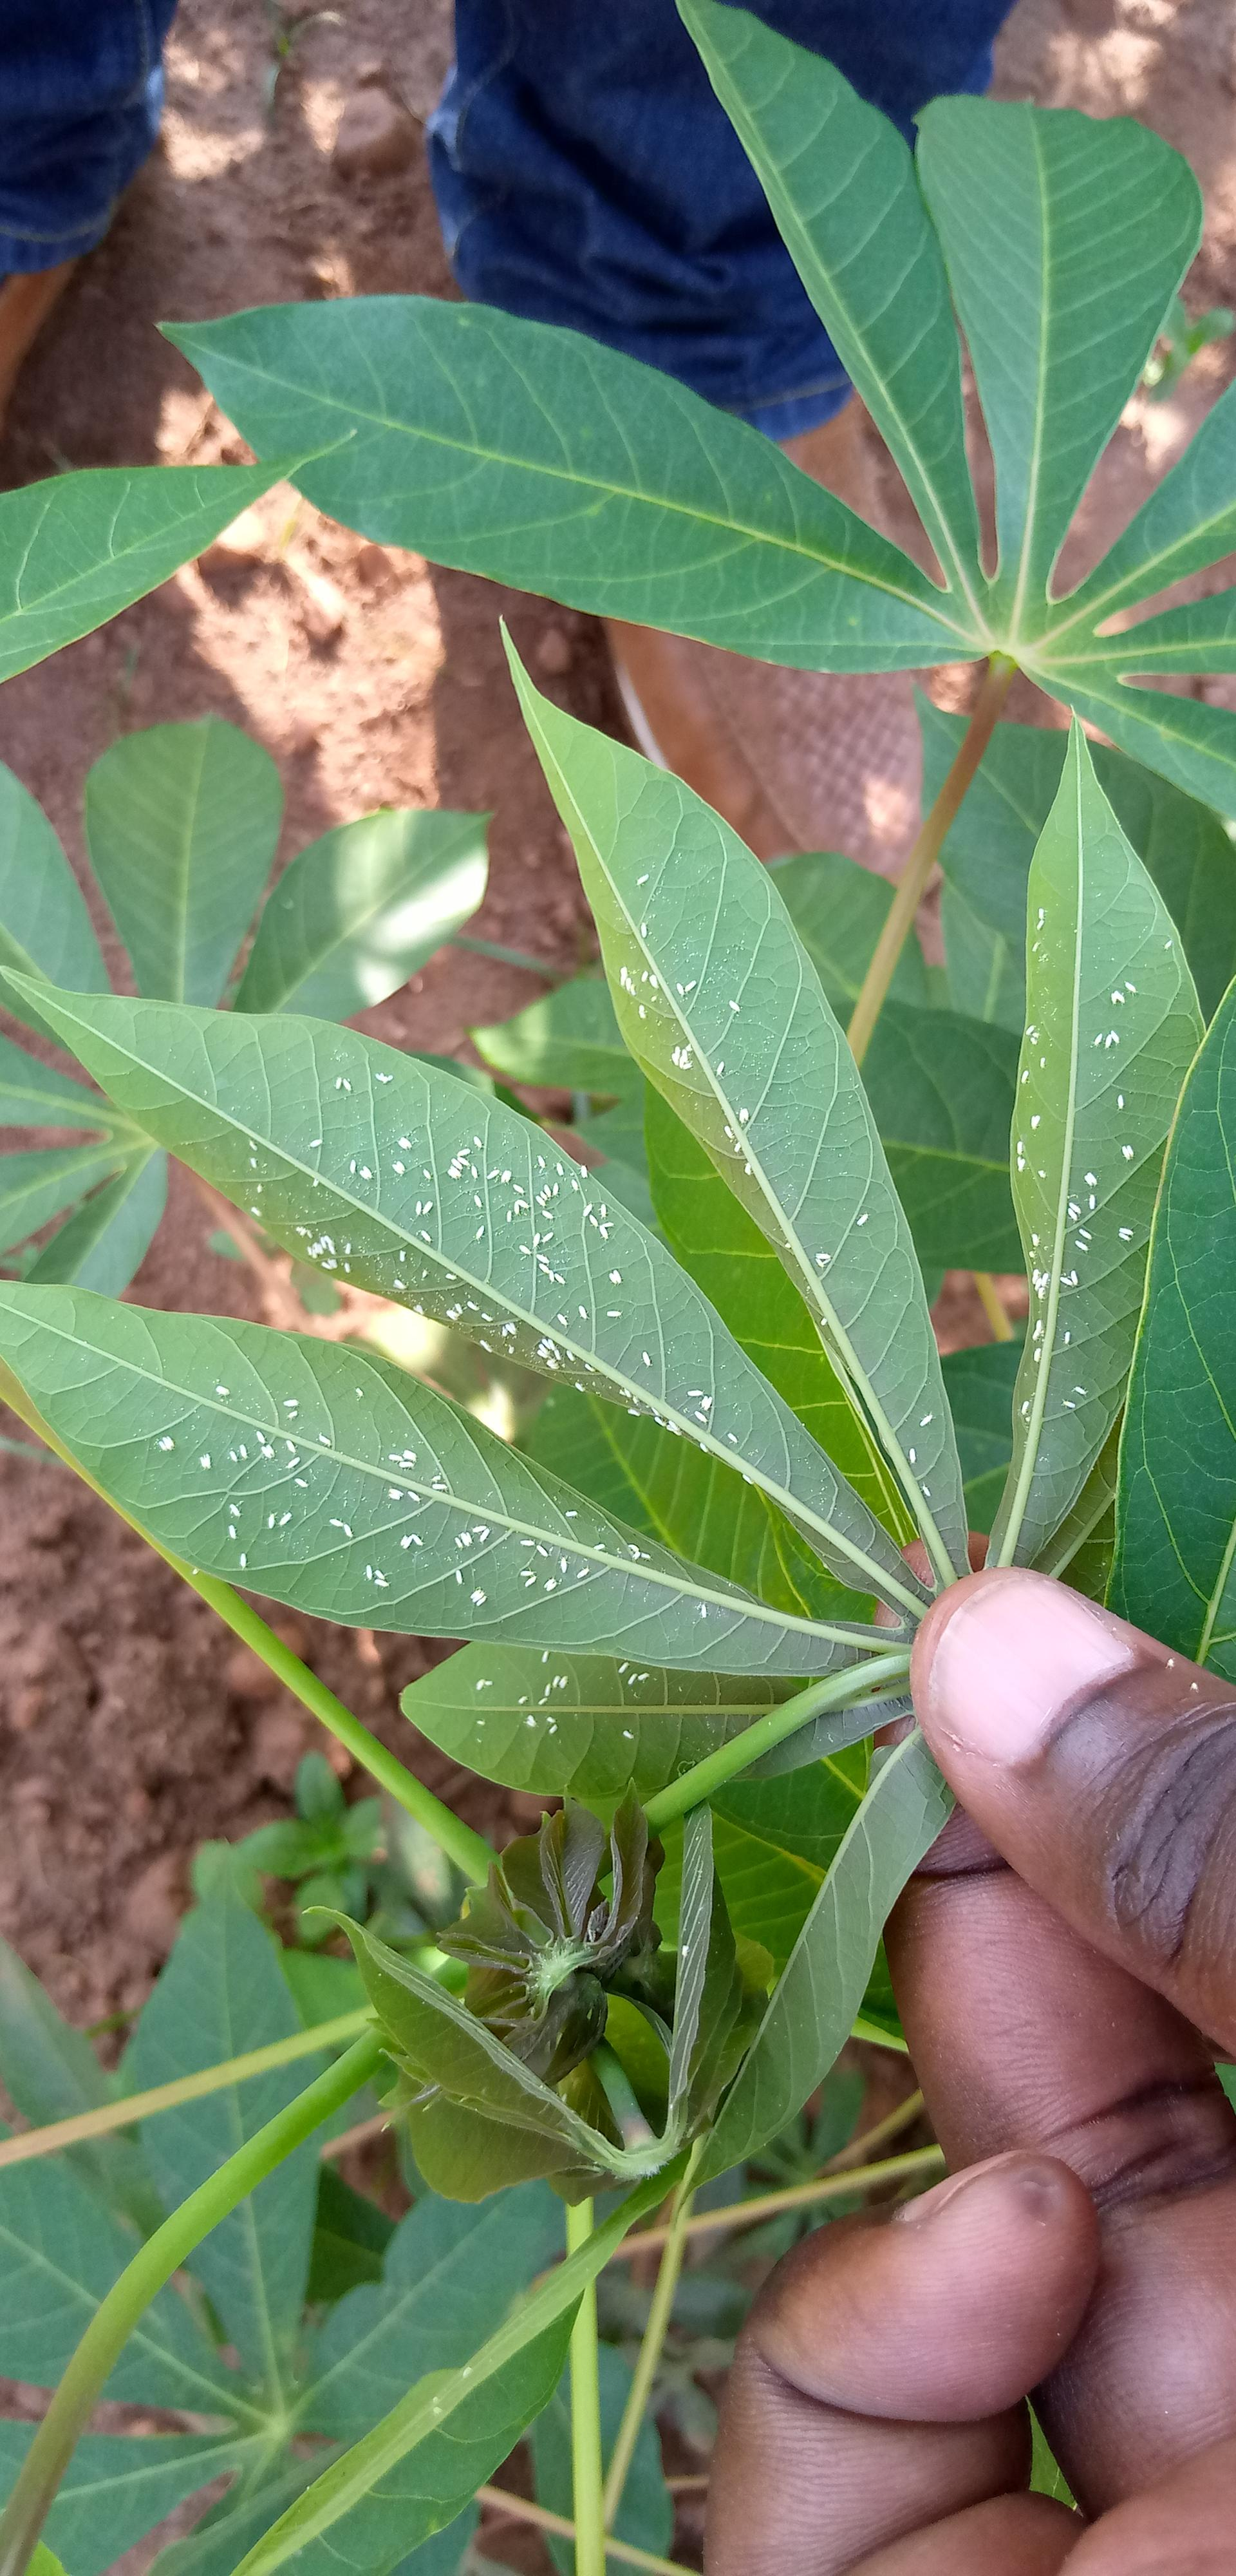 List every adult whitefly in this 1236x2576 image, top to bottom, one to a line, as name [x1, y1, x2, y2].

whitefly [633, 871, 651, 887]
whitefly [1036, 907, 1047, 920]
whitefly [1035, 919, 1045, 931]
whitefly [640, 922, 650, 939]
whitefly [1163, 938, 1174, 951]
whitefly [1031, 940, 1040, 954]
whitefly [619, 964, 629, 976]
whitefly [640, 969, 648, 983]
whitefly [648, 973, 659, 989]
whitefly [619, 975, 627, 987]
whitefly [626, 976, 632, 990]
whitefly [685, 979, 697, 993]
whitefly [1124, 980, 1138, 994]
whitefly [675, 981, 685, 996]
whitefly [630, 982, 638, 997]
whitefly [1114, 990, 1126, 1005]
whitefly [1110, 992, 1118, 1006]
whitefly [727, 999, 742, 1013]
whitefly [635, 1002, 649, 1019]
whitefly [1024, 1023, 1036, 1037]
whitefly [1110, 1028, 1121, 1045]
whitefly [1032, 1031, 1041, 1039]
whitefly [1092, 1032, 1103, 1046]
whitefly [1104, 1032, 1113, 1050]
whitefly [1028, 1036, 1039, 1045]
whitefly [685, 1043, 695, 1054]
whitefly [675, 1045, 680, 1055]
whitefly [682, 1047, 689, 1062]
whitefly [671, 1052, 680, 1067]
whitefly [679, 1056, 684, 1070]
whitefly [1038, 1056, 1047, 1070]
whitefly [715, 1059, 726, 1077]
whitefly [684, 1061, 693, 1070]
whitefly [1018, 1066, 1030, 1086]
whitefly [373, 1070, 395, 1085]
whitefly [335, 1075, 342, 1090]
whitefly [342, 1076, 353, 1093]
whitefly [1116, 1094, 1126, 1110]
whitefly [744, 1107, 751, 1122]
whitefly [738, 1108, 745, 1124]
whitefly [1027, 1111, 1041, 1132]
whitefly [722, 1124, 736, 1139]
whitefly [472, 1134, 484, 1150]
whitefly [307, 1136, 324, 1149]
whitefly [400, 1136, 413, 1150]
whitefly [248, 1139, 260, 1152]
whitefly [397, 1139, 407, 1150]
whitefly [1015, 1140, 1024, 1156]
whitefly [733, 1141, 742, 1153]
whitefly [1127, 1144, 1134, 1158]
whitefly [1121, 1145, 1130, 1160]
whitefly [456, 1146, 474, 1159]
whitefly [536, 1153, 547, 1169]
whitefly [248, 1156, 259, 1170]
whitefly [450, 1156, 463, 1171]
whitefly [457, 1156, 470, 1166]
whitefly [349, 1157, 357, 1174]
whitefly [1016, 1158, 1025, 1174]
whitefly [554, 1160, 566, 1177]
whitefly [397, 1161, 406, 1172]
whitefly [742, 1161, 752, 1176]
whitefly [391, 1163, 404, 1176]
whitefly [471, 1163, 479, 1182]
whitefly [579, 1163, 589, 1179]
whitefly [362, 1165, 373, 1180]
whitefly [449, 1165, 462, 1179]
whitefly [422, 1167, 433, 1181]
whitefly [446, 1168, 457, 1180]
whitefly [359, 1168, 369, 1180]
whitefly [484, 1168, 501, 1180]
whitefly [1036, 1169, 1047, 1179]
whitefly [500, 1170, 508, 1184]
whitefly [505, 1170, 512, 1183]
whitefly [1087, 1171, 1098, 1186]
whitefly [1083, 1175, 1093, 1188]
whitefly [312, 1177, 319, 1189]
whitefly [569, 1178, 581, 1193]
whitefly [256, 1181, 266, 1193]
whitefly [551, 1181, 561, 1197]
whitefly [543, 1182, 552, 1198]
whitefly [512, 1183, 526, 1195]
whitefly [539, 1189, 549, 1200]
whitefly [1088, 1193, 1096, 1209]
whitefly [473, 1193, 484, 1208]
whitefly [534, 1194, 547, 1207]
whitefly [516, 1198, 530, 1209]
whitefly [415, 1198, 423, 1217]
whitefly [422, 1199, 433, 1216]
whitefly [513, 1200, 521, 1215]
whitefly [581, 1202, 594, 1217]
whitefly [599, 1202, 608, 1218]
whitefly [1068, 1202, 1082, 1215]
whitefly [249, 1205, 265, 1218]
whitefly [1067, 1207, 1078, 1221]
whitefly [541, 1209, 555, 1220]
whitefly [505, 1209, 513, 1224]
whitefly [854, 1212, 870, 1226]
whitefly [589, 1213, 599, 1227]
whitefly [601, 1221, 615, 1229]
whitefly [473, 1224, 487, 1241]
whitefly [599, 1224, 609, 1240]
whitefly [1077, 1227, 1092, 1240]
whitefly [1118, 1227, 1134, 1236]
whitefly [419, 1228, 433, 1244]
whitefly [532, 1230, 541, 1249]
whitefly [541, 1231, 555, 1244]
whitefly [1030, 1231, 1042, 1247]
whitefly [1116, 1232, 1131, 1243]
whitefly [324, 1233, 335, 1245]
whitefly [320, 1235, 327, 1249]
whitefly [1073, 1239, 1089, 1252]
whitefly [344, 1240, 354, 1255]
whitefly [314, 1242, 319, 1255]
whitefly [317, 1243, 325, 1256]
whitefly [518, 1243, 532, 1255]
whitefly [306, 1245, 312, 1256]
whitefly [328, 1245, 338, 1256]
whitefly [311, 1247, 319, 1258]
whitefly [397, 1249, 409, 1264]
whitefly [1027, 1250, 1036, 1258]
whitefly [814, 1253, 832, 1260]
whitefly [534, 1253, 552, 1264]
whitefly [816, 1257, 825, 1269]
whitefly [328, 1258, 339, 1269]
whitefly [320, 1261, 333, 1271]
whitefly [343, 1261, 352, 1274]
whitefly [538, 1262, 549, 1274]
whitefly [420, 1267, 429, 1280]
whitefly [1033, 1267, 1040, 1276]
whitefly [548, 1269, 554, 1282]
whitefly [612, 1269, 623, 1284]
whitefly [1070, 1269, 1080, 1287]
whitefly [1042, 1270, 1049, 1287]
whitefly [444, 1272, 460, 1282]
whitefly [608, 1272, 617, 1284]
whitefly [554, 1273, 567, 1285]
whitefly [1032, 1274, 1038, 1286]
whitefly [1058, 1274, 1074, 1288]
whitefly [392, 1278, 408, 1290]
whitefly [1034, 1278, 1041, 1292]
whitefly [1037, 1286, 1045, 1300]
whitefly [466, 1300, 482, 1311]
whitefly [454, 1301, 465, 1315]
whitefly [411, 1303, 426, 1316]
whitefly [577, 1303, 589, 1321]
whitefly [445, 1309, 460, 1321]
whitefly [604, 1309, 623, 1318]
whitefly [480, 1311, 494, 1323]
whitefly [556, 1312, 570, 1327]
whitefly [820, 1316, 827, 1327]
whitefly [1035, 1318, 1044, 1330]
whitefly [505, 1323, 517, 1336]
whitefly [500, 1325, 509, 1338]
whitefly [1031, 1330, 1042, 1342]
whitefly [1063, 1330, 1072, 1345]
whitefly [540, 1338, 551, 1350]
whitefly [548, 1338, 557, 1350]
whitefly [478, 1339, 494, 1354]
whitefly [507, 1342, 516, 1355]
whitefly [538, 1343, 550, 1355]
whitefly [1031, 1346, 1043, 1363]
whitefly [554, 1349, 563, 1360]
whitefly [641, 1349, 653, 1367]
whitefly [536, 1350, 548, 1359]
whitefly [565, 1350, 577, 1363]
whitefly [583, 1363, 596, 1373]
whitefly [574, 1380, 586, 1393]
whitefly [212, 1383, 231, 1398]
whitefly [214, 1384, 230, 1399]
whitefly [1073, 1384, 1088, 1396]
whitefly [354, 1385, 365, 1399]
whitefly [624, 1388, 633, 1398]
whitefly [685, 1388, 704, 1397]
whitefly [632, 1395, 641, 1406]
whitefly [700, 1395, 708, 1408]
whitefly [704, 1396, 713, 1411]
whitefly [281, 1398, 301, 1408]
whitefly [1062, 1399, 1078, 1410]
whitefly [1019, 1399, 1031, 1416]
whitefly [651, 1406, 660, 1416]
whitefly [625, 1407, 641, 1417]
whitefly [286, 1408, 301, 1422]
whitefly [693, 1410, 708, 1423]
whitefly [918, 1412, 933, 1427]
whitefly [653, 1415, 666, 1427]
whitefly [668, 1419, 679, 1430]
whitefly [666, 1425, 673, 1432]
whitefly [255, 1429, 267, 1444]
whitefly [673, 1430, 684, 1436]
whitefly [316, 1433, 332, 1447]
whitefly [726, 1433, 740, 1445]
whitefly [162, 1435, 173, 1452]
whitefly [165, 1435, 175, 1448]
whitefly [285, 1439, 298, 1454]
whitefly [157, 1439, 167, 1452]
whitefly [239, 1441, 250, 1461]
whitefly [698, 1442, 710, 1453]
whitefly [266, 1443, 276, 1456]
whitefly [260, 1445, 272, 1459]
whitefly [908, 1446, 918, 1464]
whitefly [227, 1448, 239, 1463]
whitefly [403, 1449, 418, 1458]
whitefly [387, 1452, 403, 1461]
whitefly [402, 1452, 417, 1463]
whitefly [203, 1453, 211, 1470]
whitefly [199, 1455, 207, 1470]
whitefly [286, 1455, 301, 1472]
whitefly [397, 1461, 415, 1470]
whitefly [742, 1473, 754, 1486]
whitefly [429, 1474, 444, 1482]
whitefly [294, 1477, 310, 1490]
whitefly [431, 1482, 449, 1491]
whitefly [921, 1484, 932, 1497]
whitefly [388, 1488, 404, 1497]
whitefly [406, 1489, 423, 1502]
whitefly [387, 1493, 402, 1501]
whitefly [227, 1502, 242, 1518]
whitefly [562, 1509, 579, 1518]
whitefly [279, 1511, 294, 1527]
whitefly [267, 1512, 277, 1529]
whitefly [327, 1517, 344, 1528]
whitefly [343, 1522, 355, 1540]
whitefly [227, 1523, 241, 1542]
whitefly [472, 1524, 488, 1534]
whitefly [479, 1527, 491, 1544]
whitefly [458, 1531, 471, 1548]
whitefly [464, 1531, 474, 1544]
whitefly [411, 1533, 425, 1548]
whitefly [400, 1534, 408, 1546]
whitefly [402, 1535, 413, 1551]
whitefly [453, 1535, 464, 1550]
whitefly [519, 1538, 535, 1548]
whitefly [590, 1541, 606, 1551]
whitefly [626, 1543, 640, 1552]
whitefly [536, 1544, 550, 1558]
whitefly [239, 1550, 247, 1569]
whitefly [631, 1551, 641, 1560]
whitefly [641, 1552, 652, 1560]
whitefly [559, 1555, 570, 1575]
whitefly [364, 1562, 375, 1582]
whitefly [576, 1566, 592, 1580]
whitefly [453, 1567, 465, 1585]
whitefly [374, 1568, 386, 1580]
whitefly [519, 1569, 535, 1577]
whitefly [523, 1575, 537, 1587]
whitefly [541, 1578, 556, 1588]
whitefly [373, 1578, 390, 1589]
whitefly [546, 1580, 558, 1593]
whitefly [468, 1588, 482, 1599]
whitefly [471, 1591, 485, 1604]
whitefly [476, 1597, 485, 1607]
whitefly [700, 1602, 708, 1620]
whitefly [541, 1649, 550, 1663]
whitefly [1163, 1656, 1178, 1671]
whitefly [617, 1660, 630, 1675]
whitefly [626, 1672, 639, 1685]
whitefly [637, 1672, 650, 1681]
whitefly [551, 1674, 561, 1689]
whitefly [558, 1674, 570, 1689]
whitefly [473, 1678, 485, 1692]
whitefly [483, 1679, 494, 1686]
whitefly [1188, 1680, 1201, 1694]
whitefly [544, 1681, 550, 1697]
whitefly [517, 1694, 532, 1705]
whitefly [536, 1698, 548, 1707]
whitefly [524, 1713, 538, 1728]
whitefly [545, 1714, 557, 1725]
whitefly [547, 1723, 559, 1736]
whitefly [621, 1728, 636, 1741]
whitefly [679, 1941, 691, 1961]